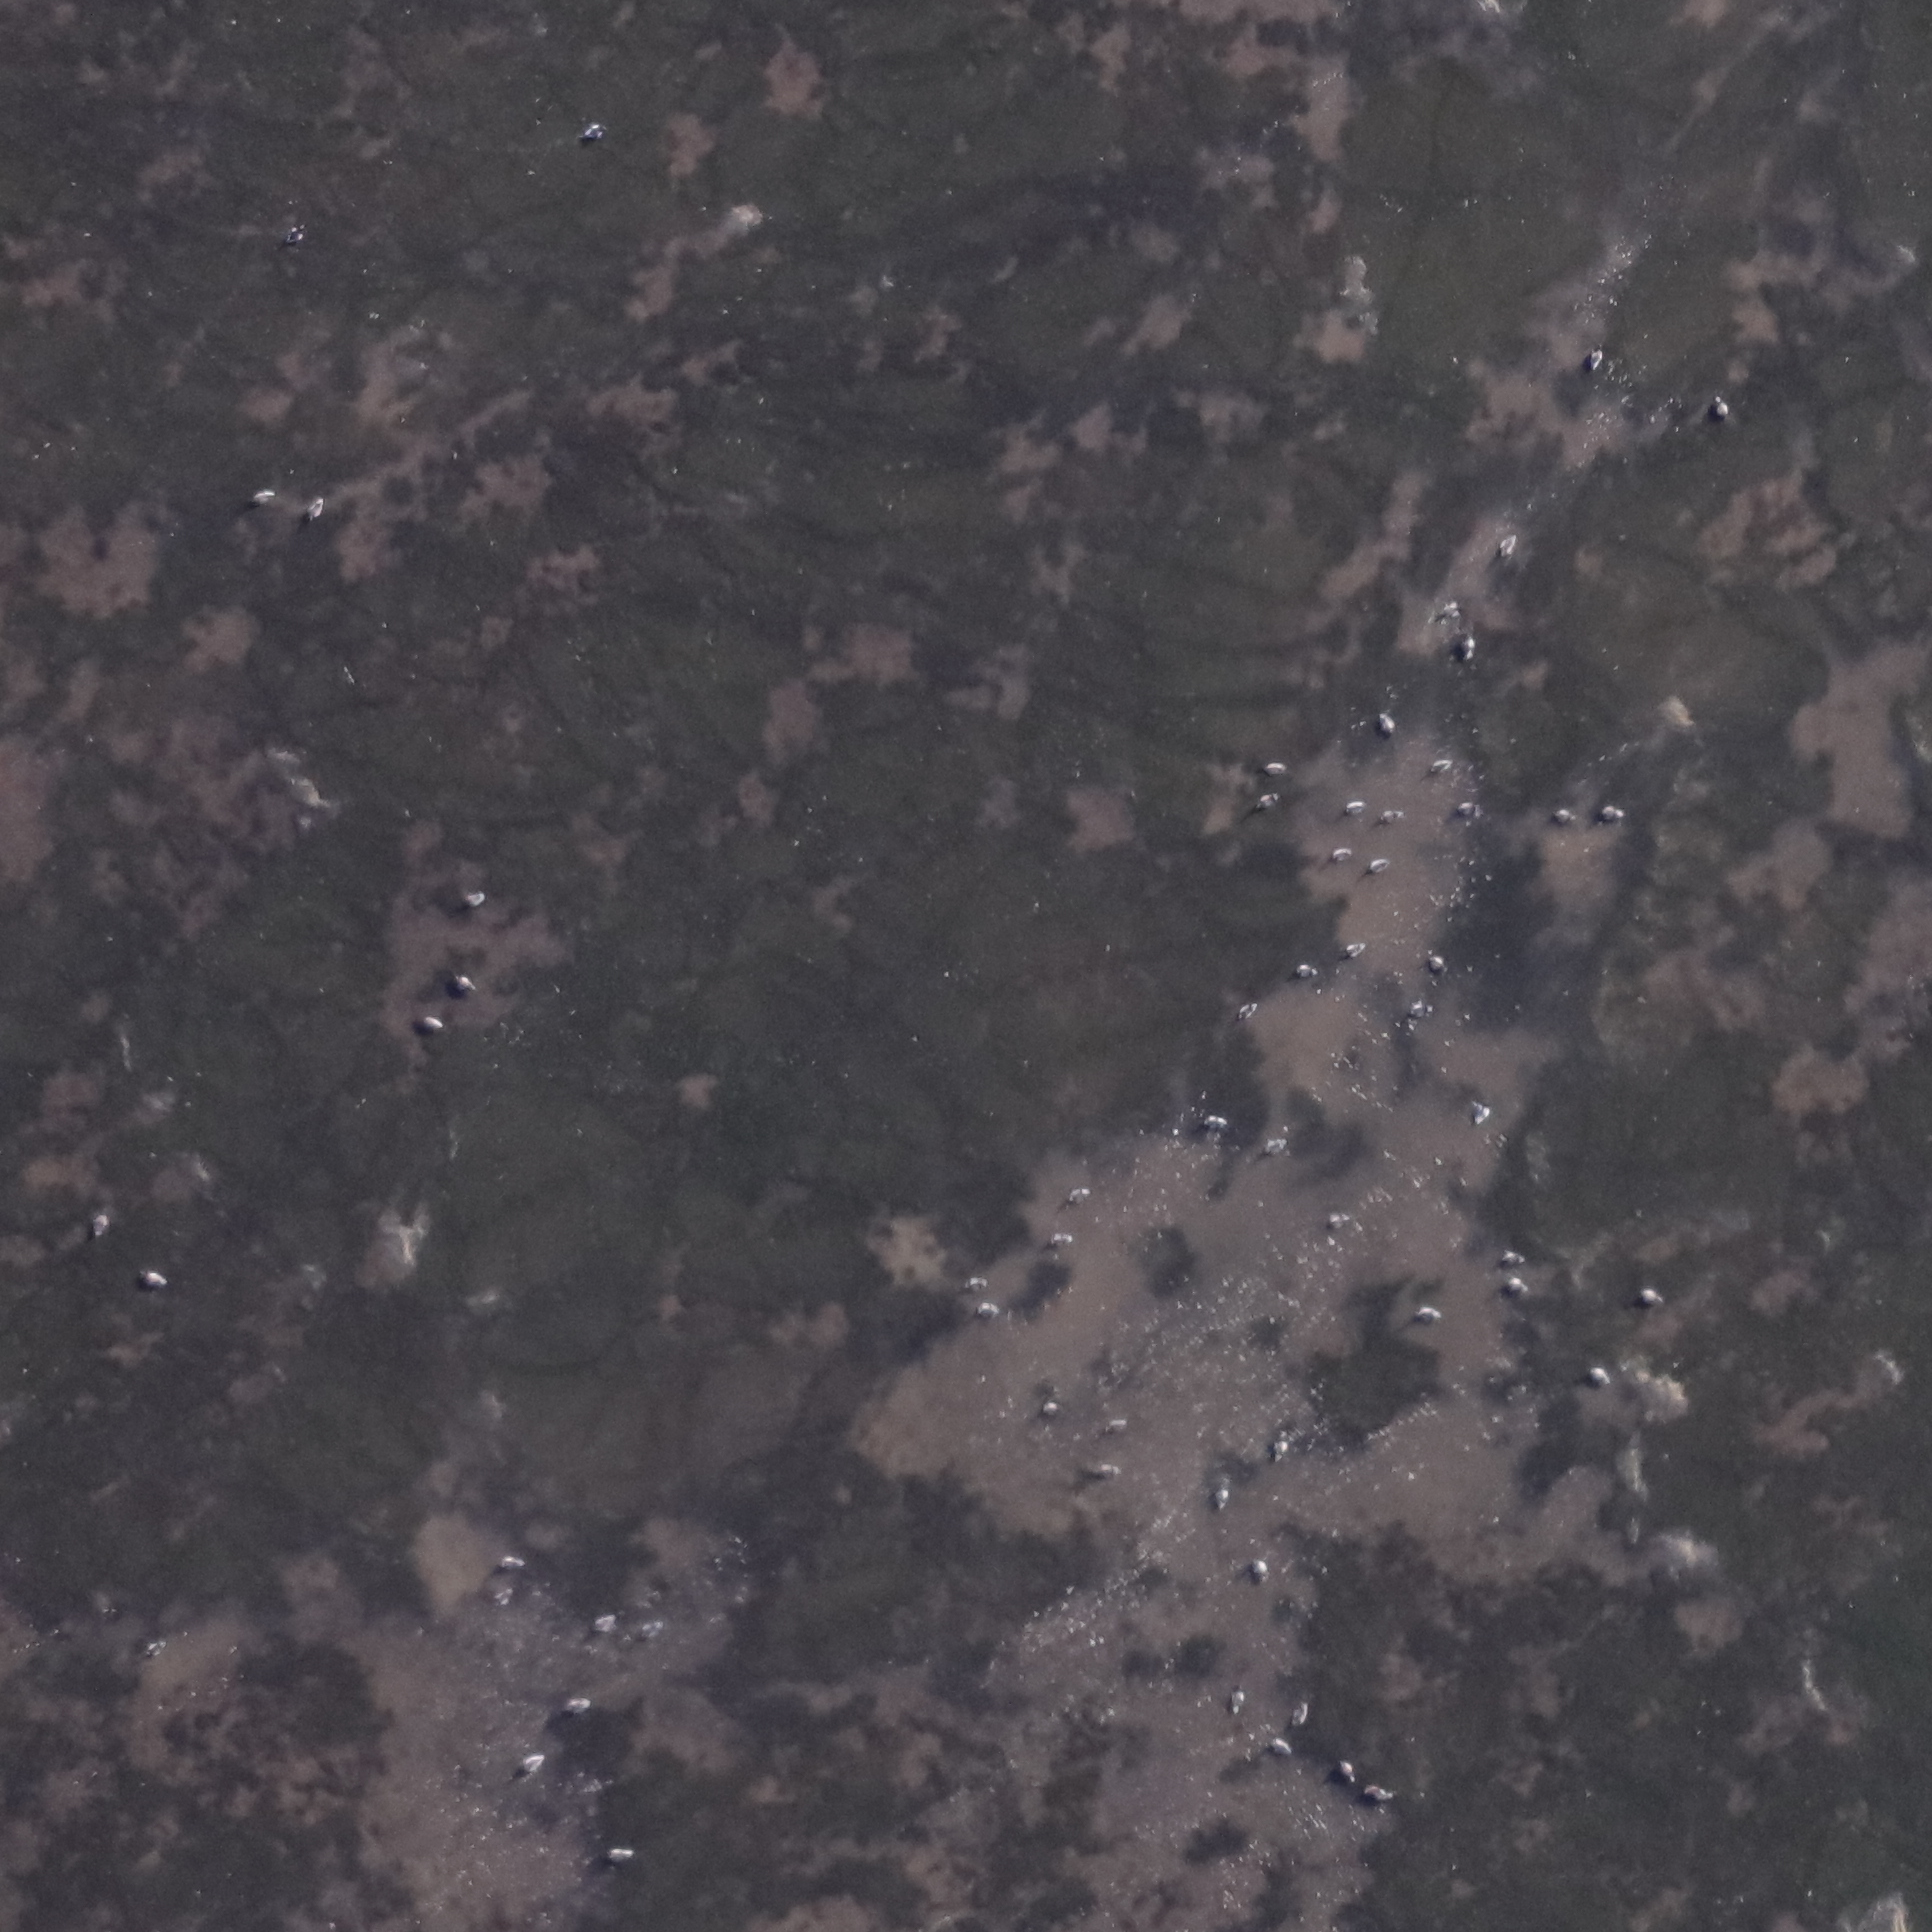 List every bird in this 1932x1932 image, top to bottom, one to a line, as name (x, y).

brant (594, 128)
brant (292, 234)
brant (1597, 359)
brant (1722, 408)
brant (261, 498)
brant (316, 507)
brant (1513, 544)
brant (1454, 608)
brant (1470, 646)
brant (1394, 720)
brant (1447, 766)
brant (1280, 770)
brant (1275, 800)
brant (1475, 802)
brant (1607, 808)
brant (1357, 810)
brant (1396, 810)
brant (1565, 819)
brant (1346, 851)
brant (1384, 858)
brant (473, 903)
brant (1357, 948)
brant (1438, 968)
brant (1306, 972)
brant (468, 987)
brant (1250, 1009)
brant (1418, 1010)
brant (426, 1025)
brant (1485, 1109)
brant (1220, 1111)
brant (1278, 1145)
brant (1084, 1187)
brant (1344, 1226)
brant (101, 1227)
brant (1066, 1236)
brant (1514, 1262)
brant (981, 1278)
brant (151, 1279)
brant (1523, 1290)
brant (1648, 1297)
brant (1432, 1313)
brant (992, 1314)
brant (1604, 1366)
brant (1050, 1407)
brant (1117, 1419)
brant (1279, 1450)
brant (1109, 1467)
brant (1221, 1494)
brant (512, 1561)
brant (1261, 1573)
brant (517, 1595)
brant (646, 1626)
brant (600, 1629)
brant (147, 1652)
brant (1245, 1701)
brant (1305, 1708)
brant (583, 1711)
brant (1281, 1748)
brant (531, 1761)
brant (1345, 1772)
brant (1372, 1799)
brant (618, 1857)